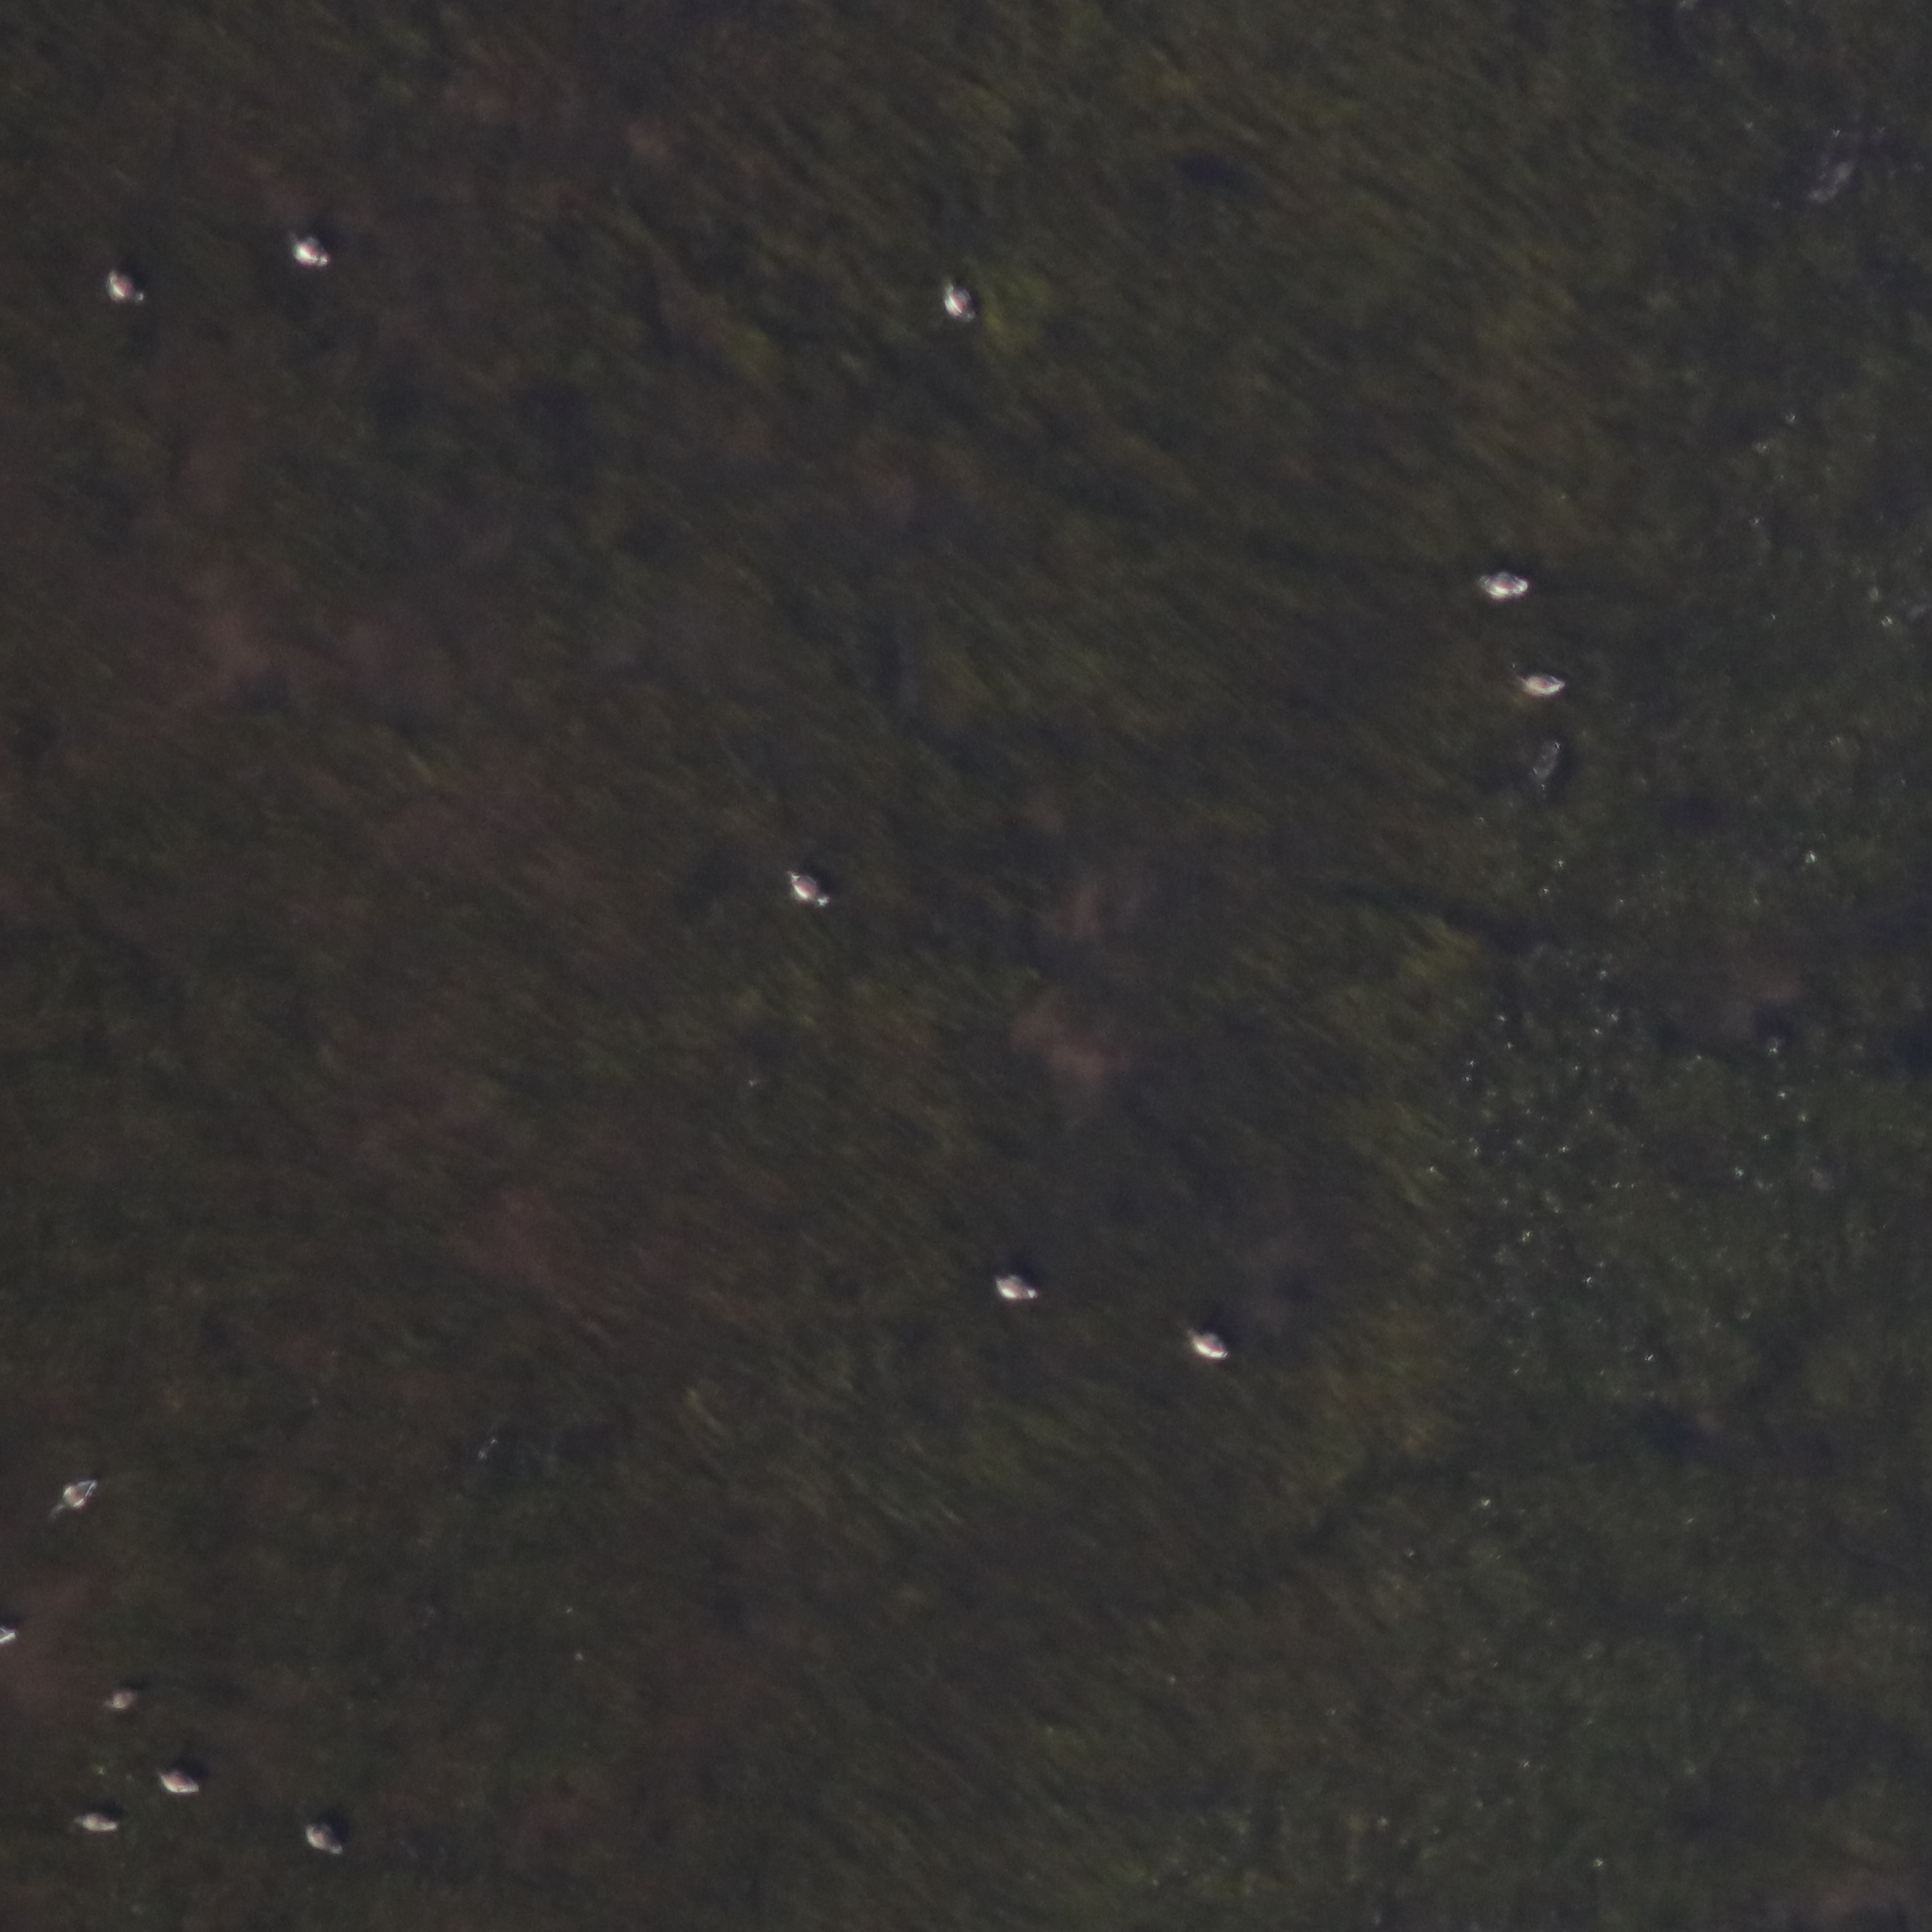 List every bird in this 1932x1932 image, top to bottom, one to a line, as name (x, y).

brant (311, 250)
brant (125, 285)
brant (961, 298)
brant (1501, 584)
brant (1536, 683)
brant (808, 886)
brant (1013, 1287)
brant (1209, 1342)
brant (77, 1496)
brant (120, 1697)
brant (181, 1778)
brant (96, 1824)
brant (324, 1838)